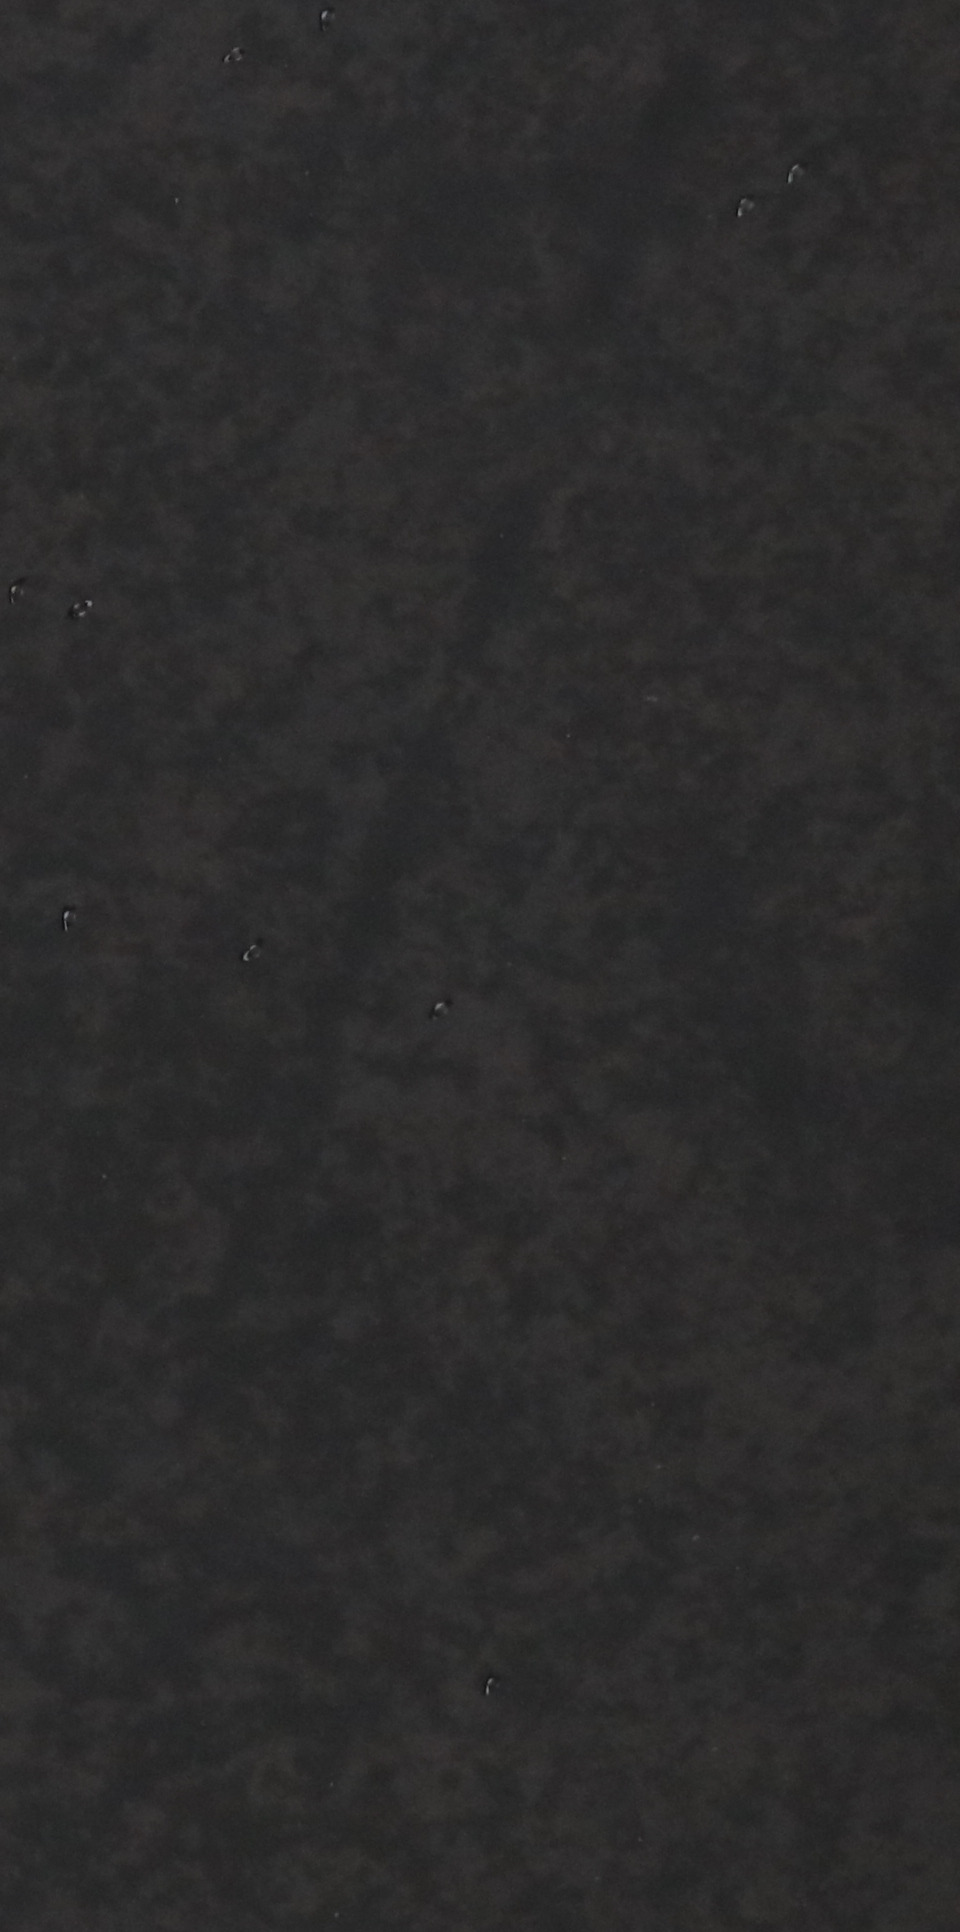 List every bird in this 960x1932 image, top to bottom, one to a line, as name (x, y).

brant (328, 18)
brant (234, 56)
brant (797, 180)
brant (746, 207)
brant (17, 595)
brant (80, 609)
brant (69, 920)
brant (253, 952)
brant (441, 1008)
brant (493, 1686)